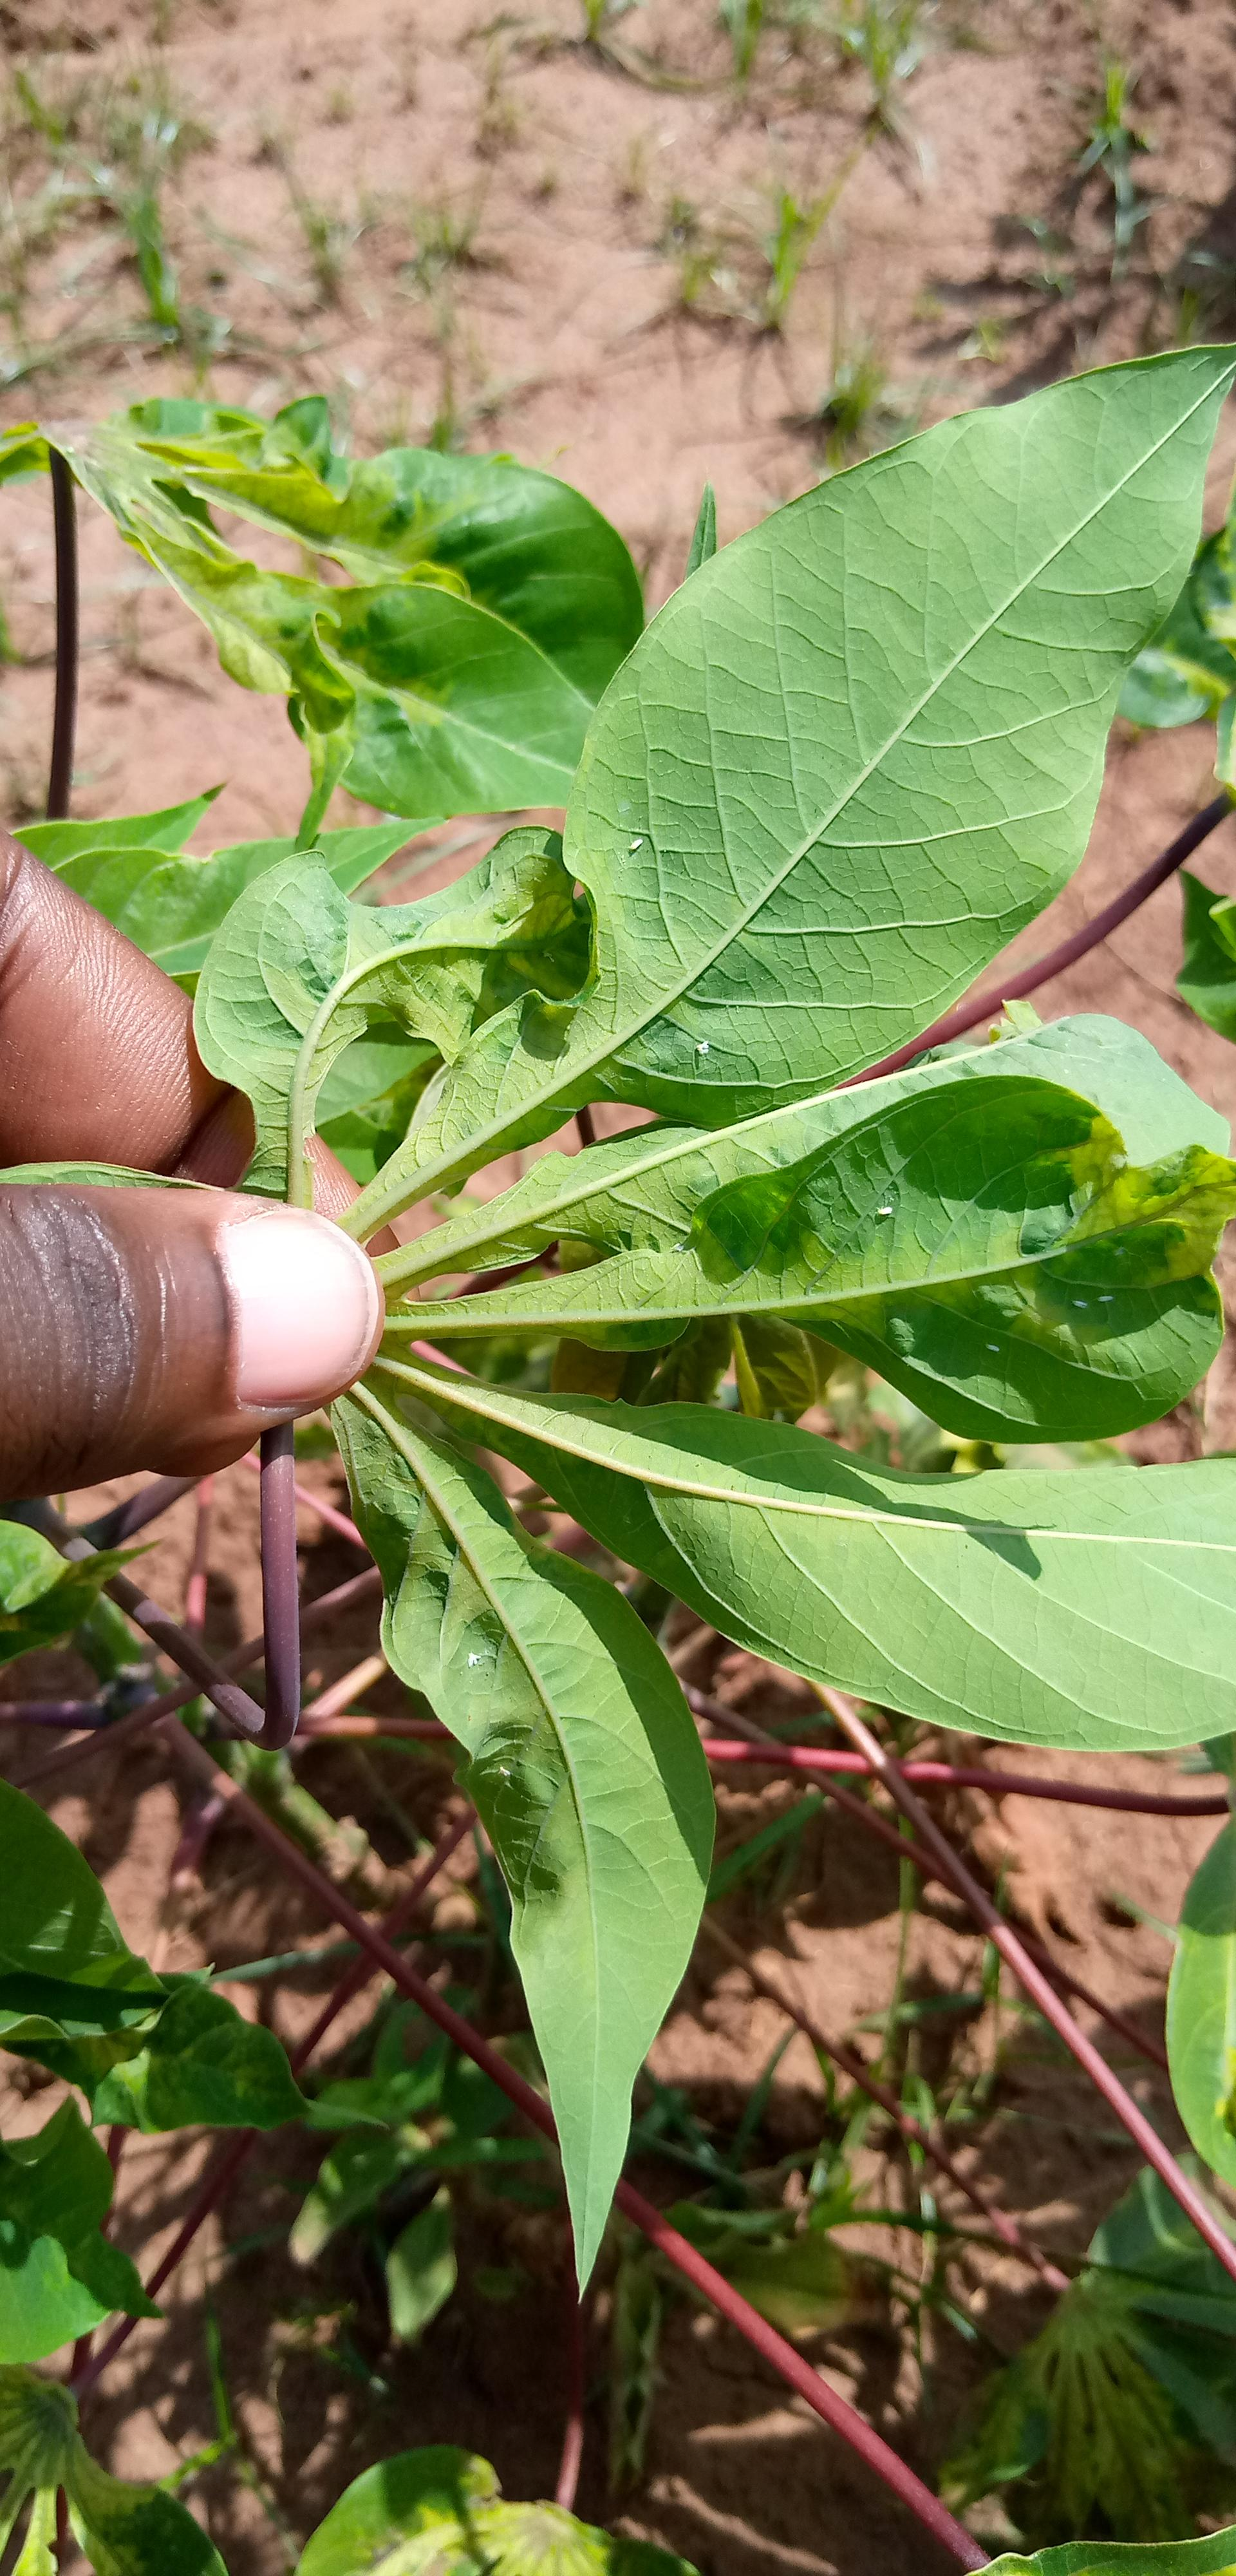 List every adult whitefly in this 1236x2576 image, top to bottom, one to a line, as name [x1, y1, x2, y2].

whitefly [621, 826, 655, 860]
whitefly [684, 1025, 718, 1081]
whitefly [866, 1188, 902, 1226]
whitefly [1099, 1283, 1120, 1313]
whitefly [1067, 1288, 1092, 1324]
whitefly [982, 1327, 1016, 1368]
whitefly [458, 1642, 489, 1680]
whitefly [487, 1751, 518, 1785]